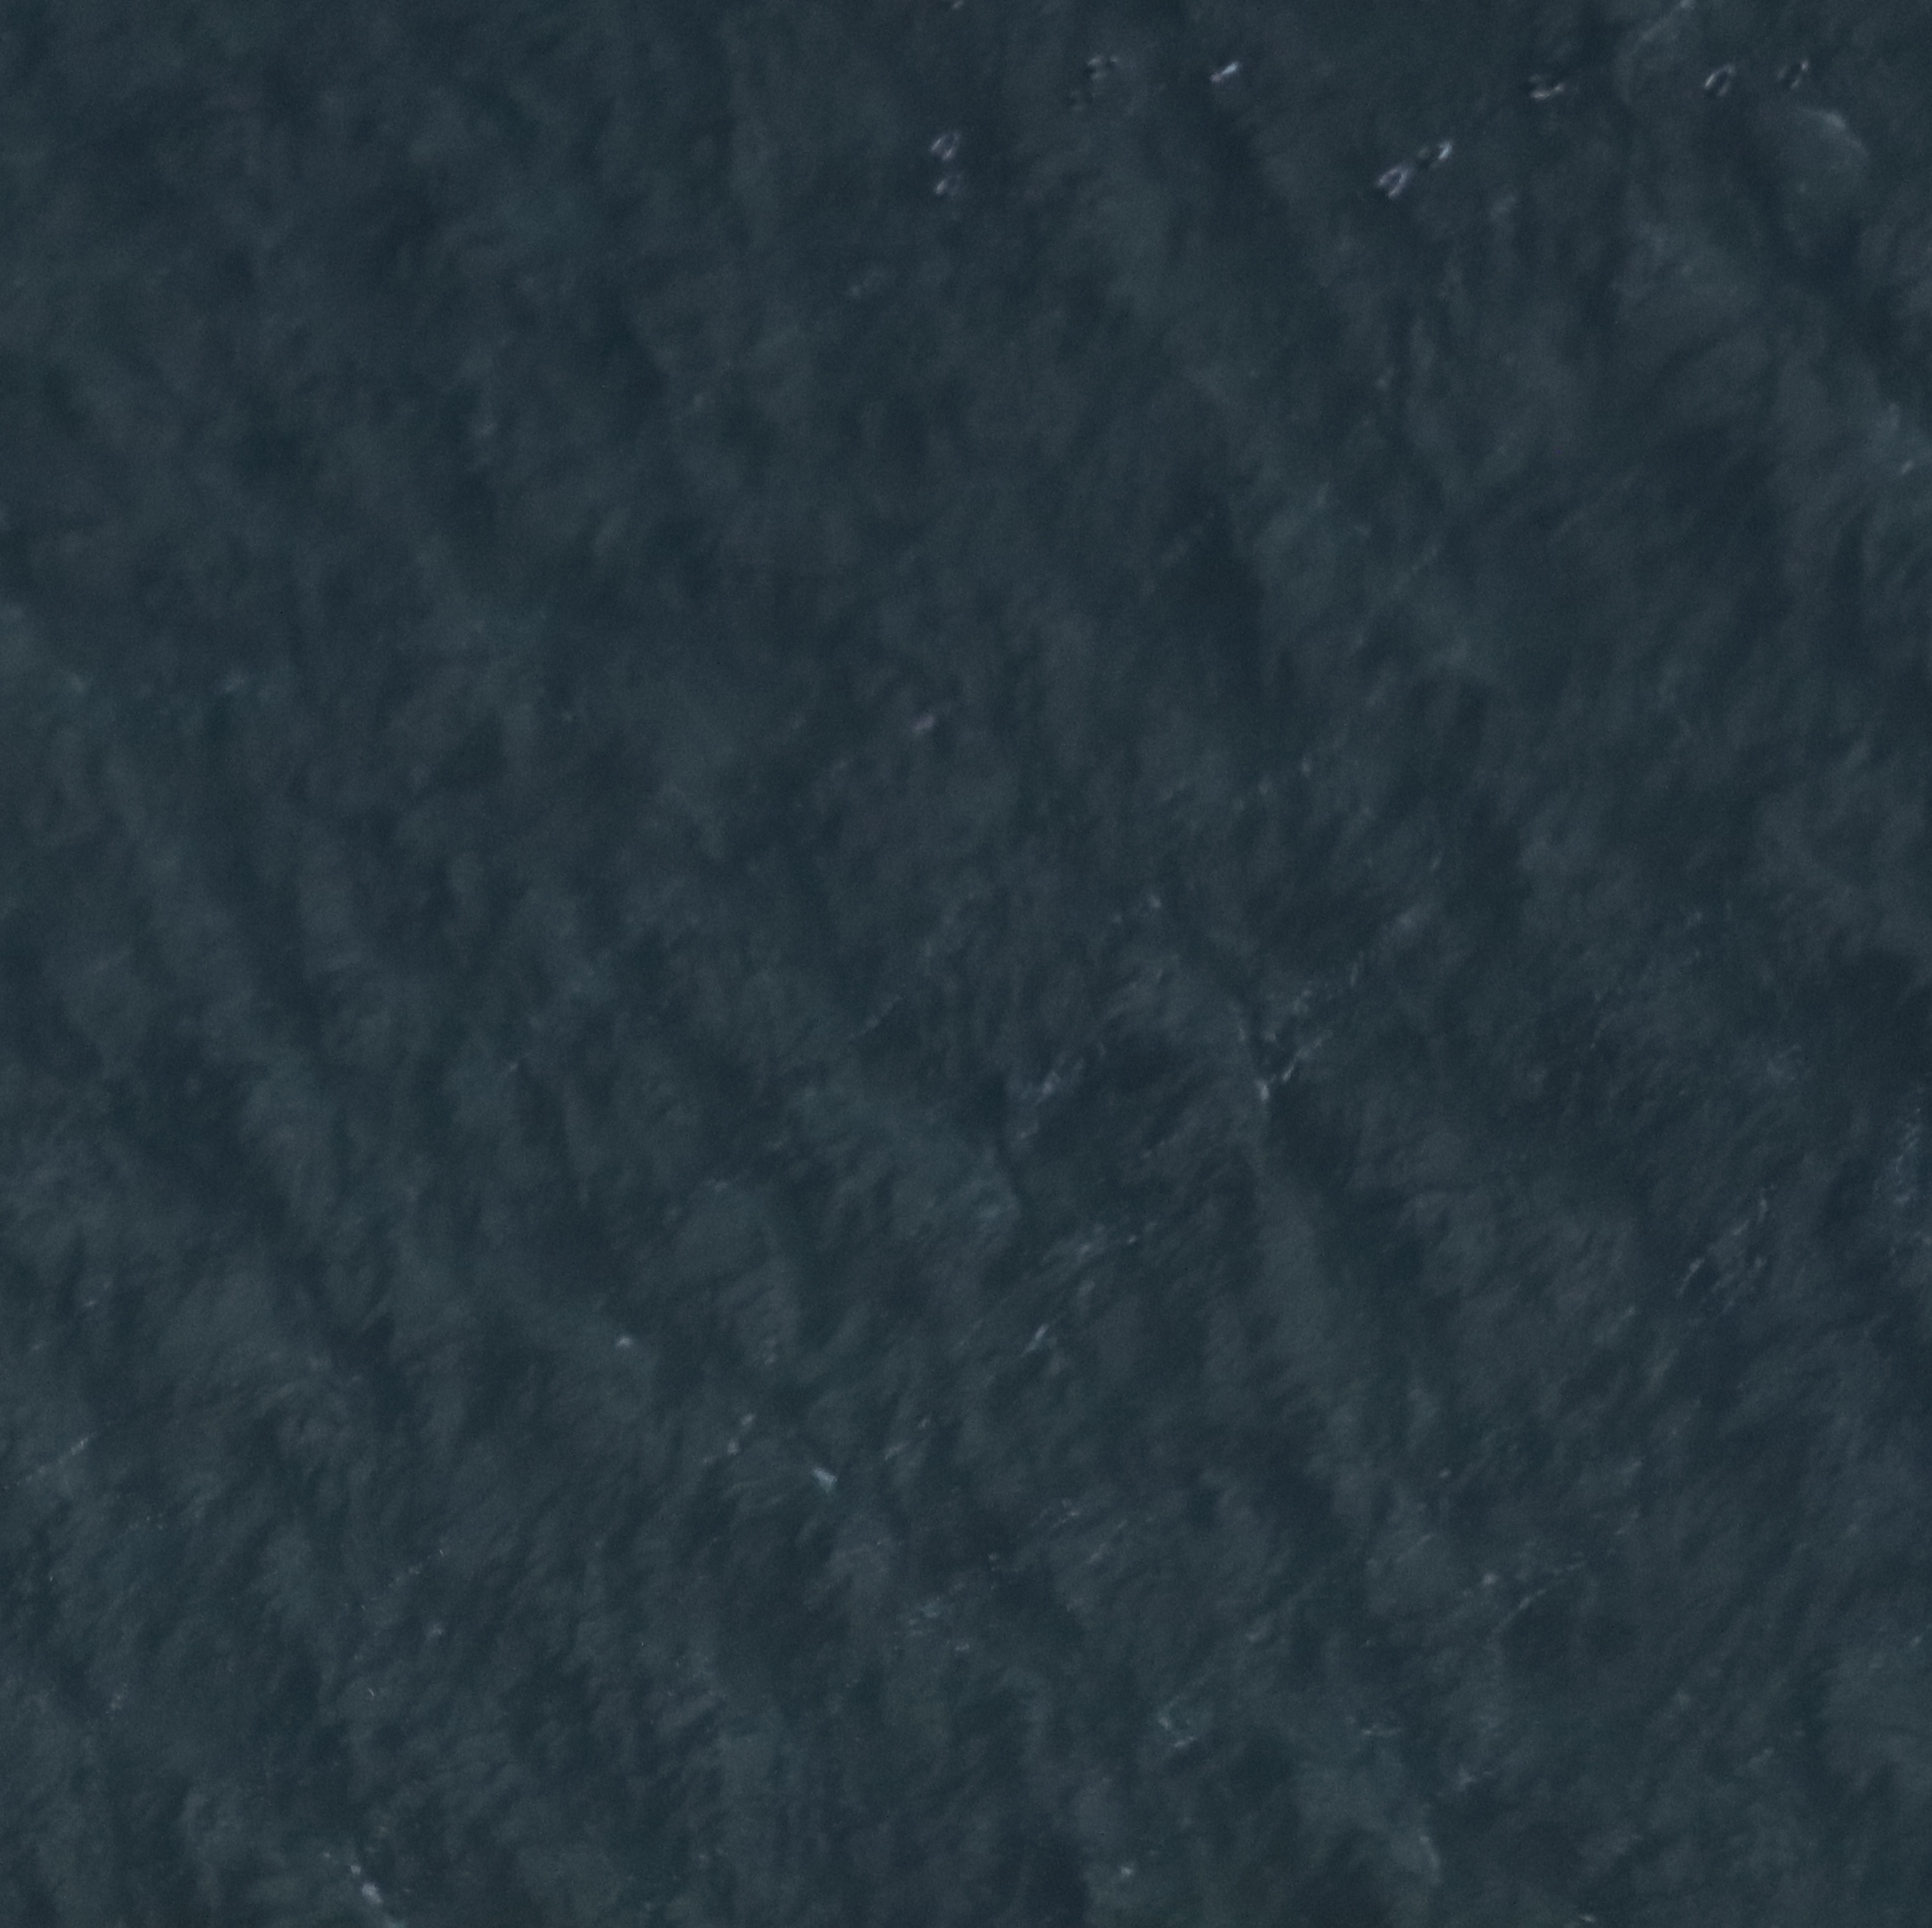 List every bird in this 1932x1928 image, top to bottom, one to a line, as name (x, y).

brant (1099, 63)
brant (1221, 71)
brant (1796, 78)
brant (1545, 88)
brant (1720, 88)
brant (1082, 98)
brant (945, 147)
brant (1432, 157)
brant (1392, 179)
brant (945, 183)